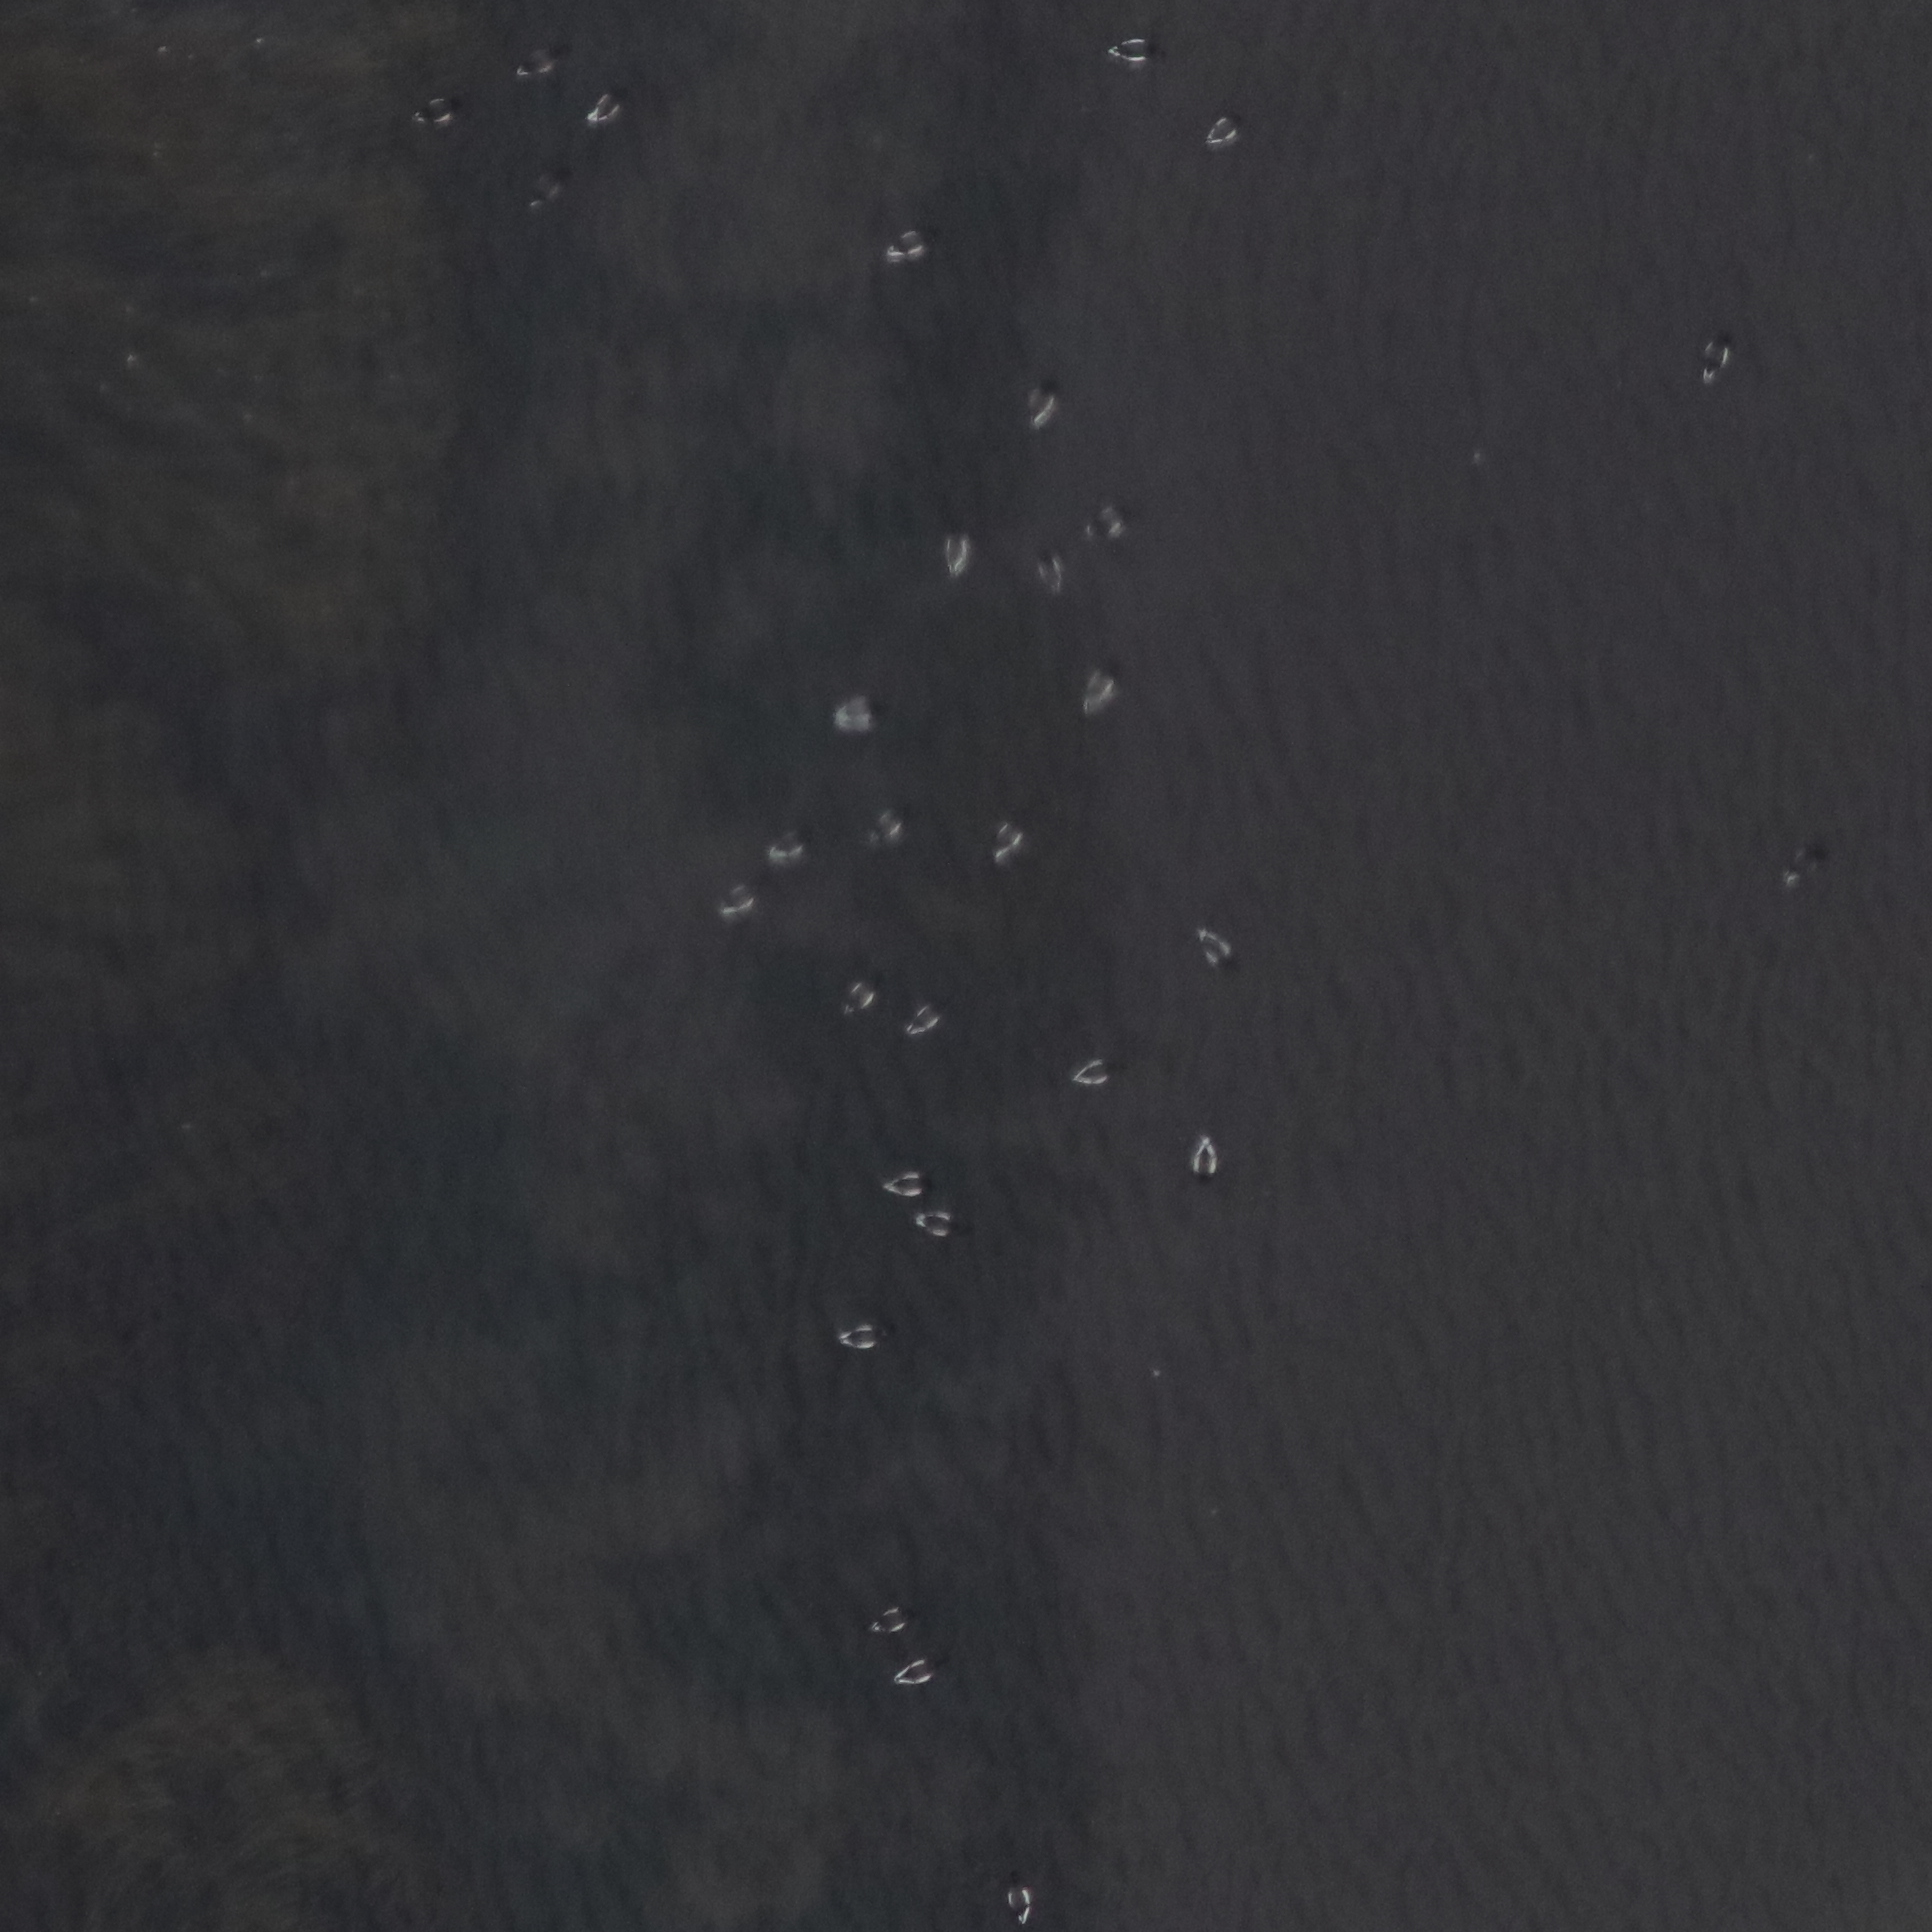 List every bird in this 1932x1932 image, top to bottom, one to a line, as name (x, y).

brant (1134, 52)
brant (540, 65)
brant (608, 107)
brant (439, 110)
brant (1223, 129)
brant (556, 191)
brant (908, 245)
brant (1716, 357)
brant (1041, 406)
brant (1115, 516)
brant (960, 552)
brant (1066, 557)
brant (1095, 681)
brant (855, 712)
brant (899, 832)
brant (781, 844)
brant (1009, 844)
brant (1803, 859)
brant (752, 900)
brant (1226, 949)
brant (860, 997)
brant (924, 1020)
brant (1095, 1072)
brant (1203, 1161)
brant (908, 1183)
brant (933, 1218)
brant (864, 1335)
brant (893, 1620)
brant (918, 1672)
brant (1021, 1898)